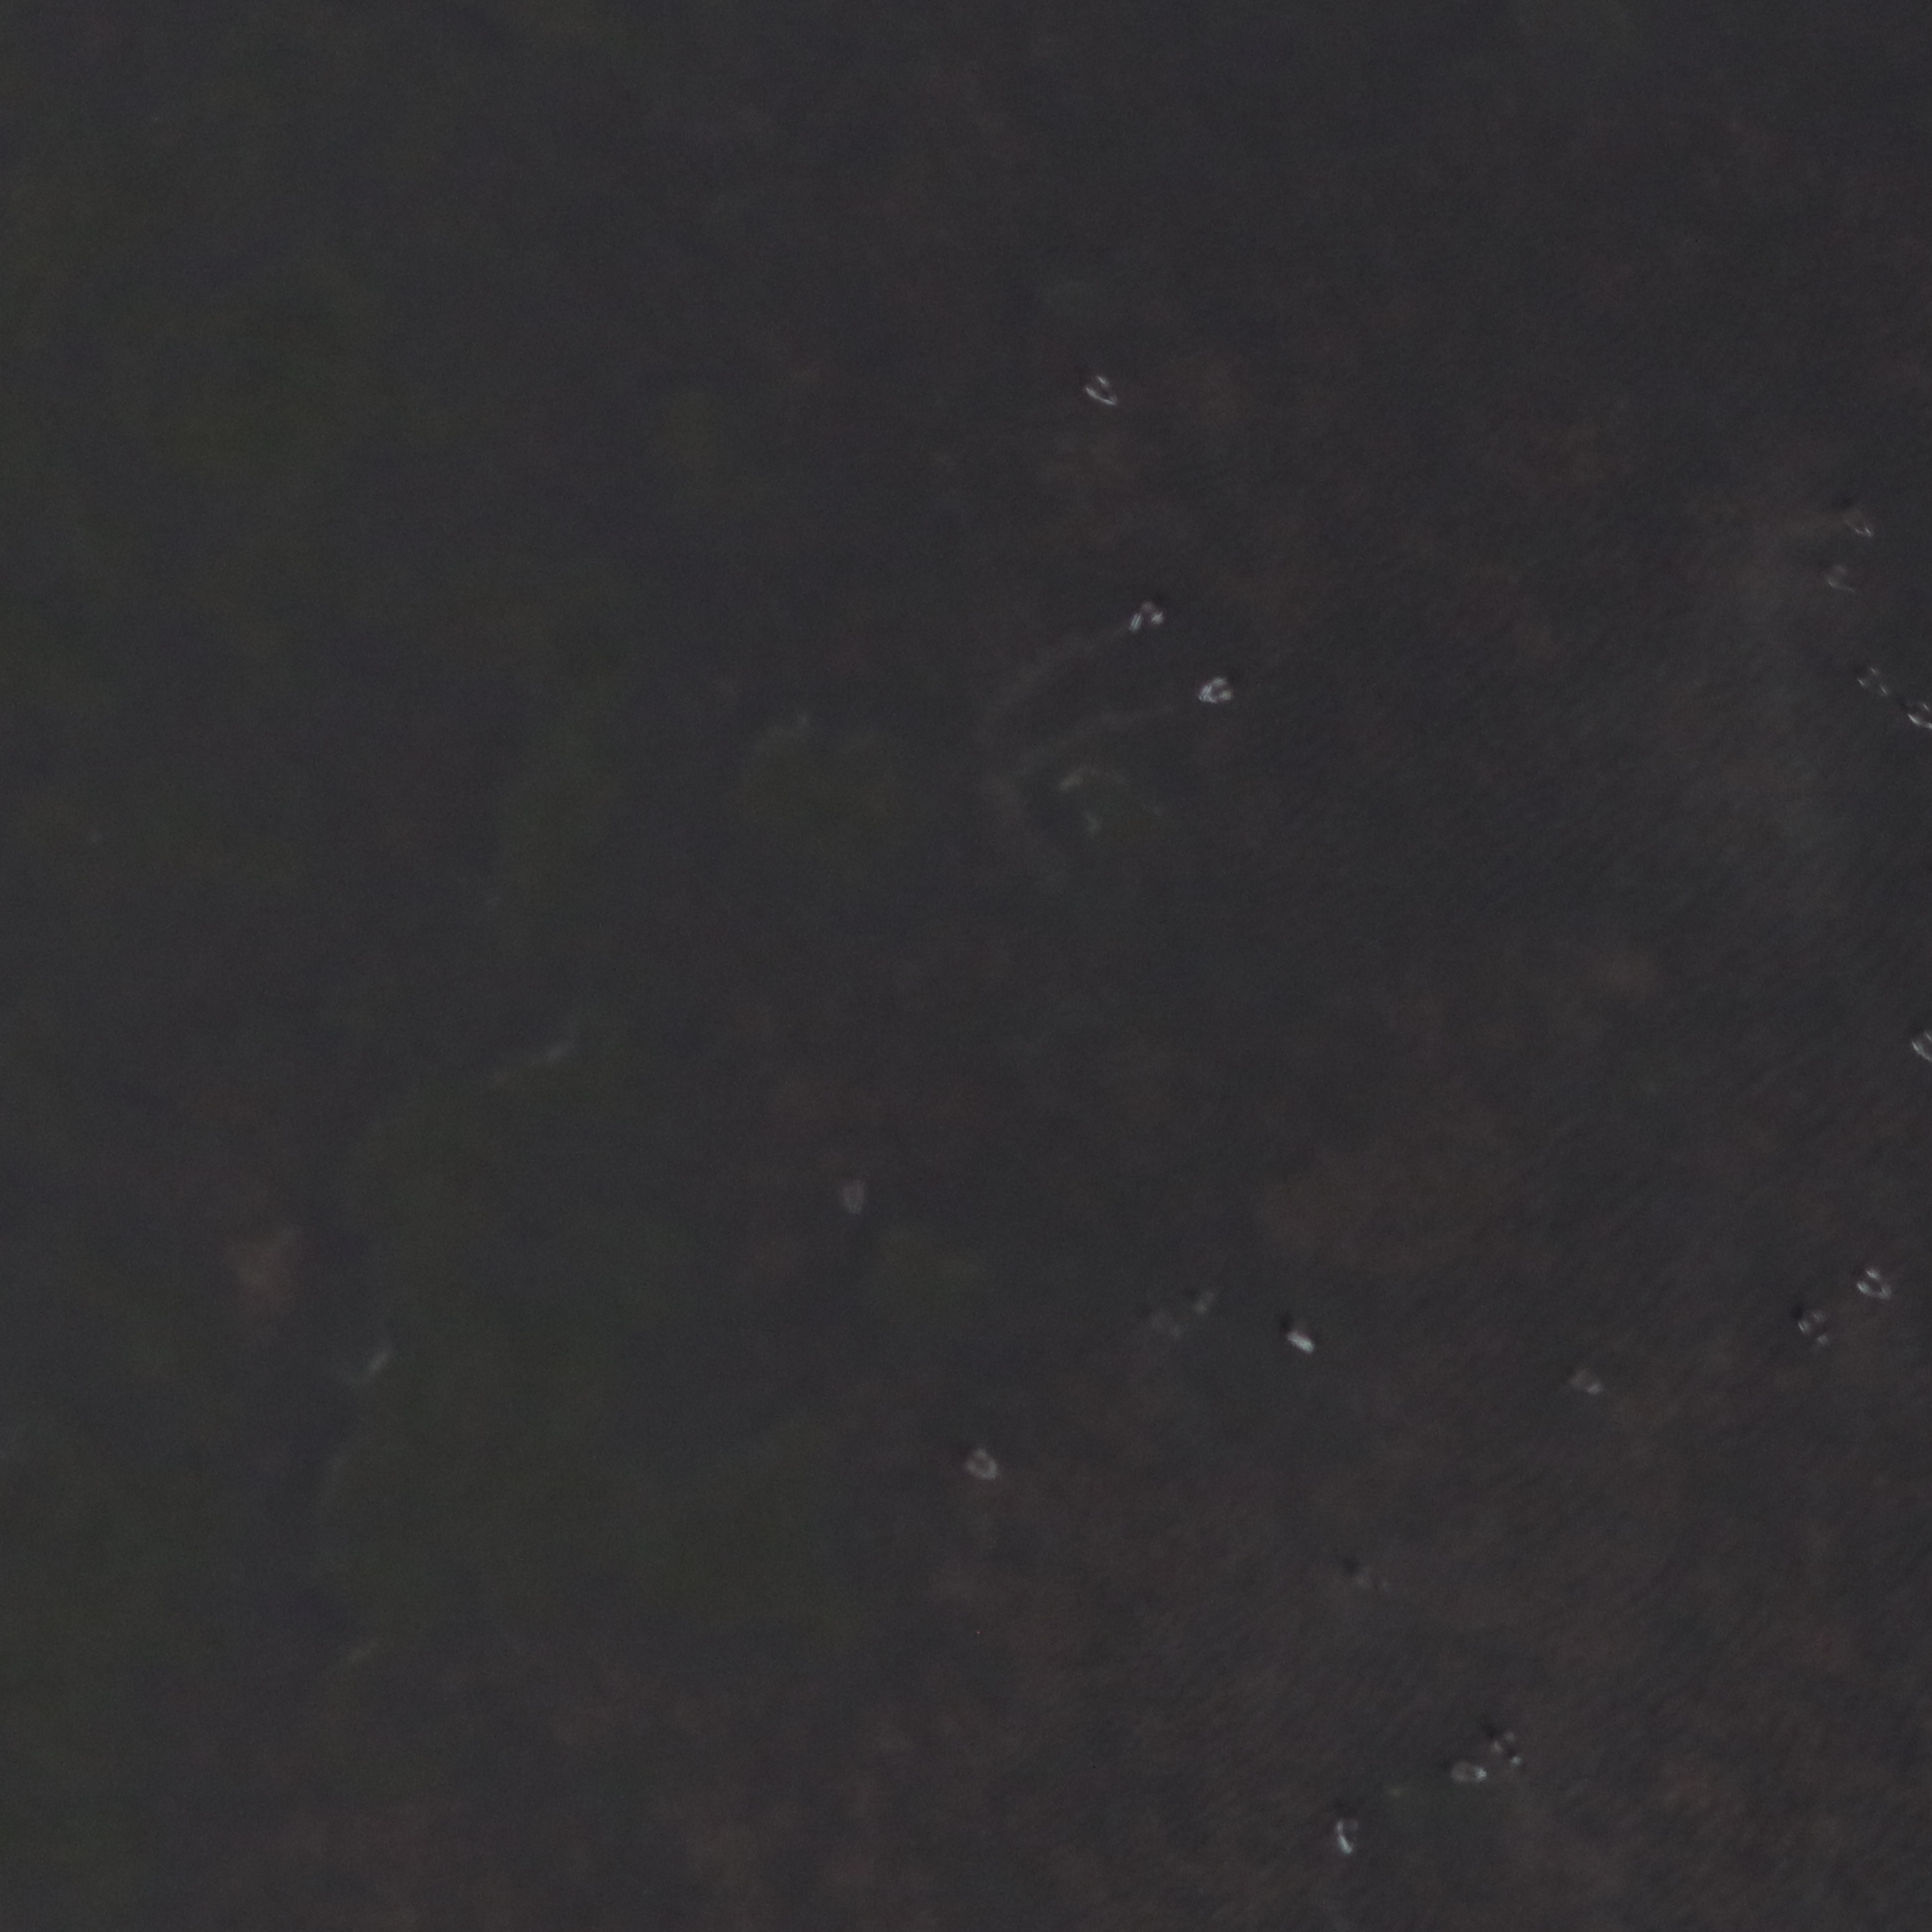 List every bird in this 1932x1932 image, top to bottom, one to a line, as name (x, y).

brant (1101, 389)
brant (1853, 520)
brant (1838, 572)
brant (1145, 618)
brant (1869, 681)
brant (1221, 694)
brant (1920, 715)
brant (1923, 1049)
brant (854, 1192)
brant (1872, 1284)
brant (1810, 1324)
brant (1296, 1330)
brant (1583, 1379)
brant (978, 1465)
brant (1511, 1742)
brant (1462, 1774)
brant (1346, 1826)